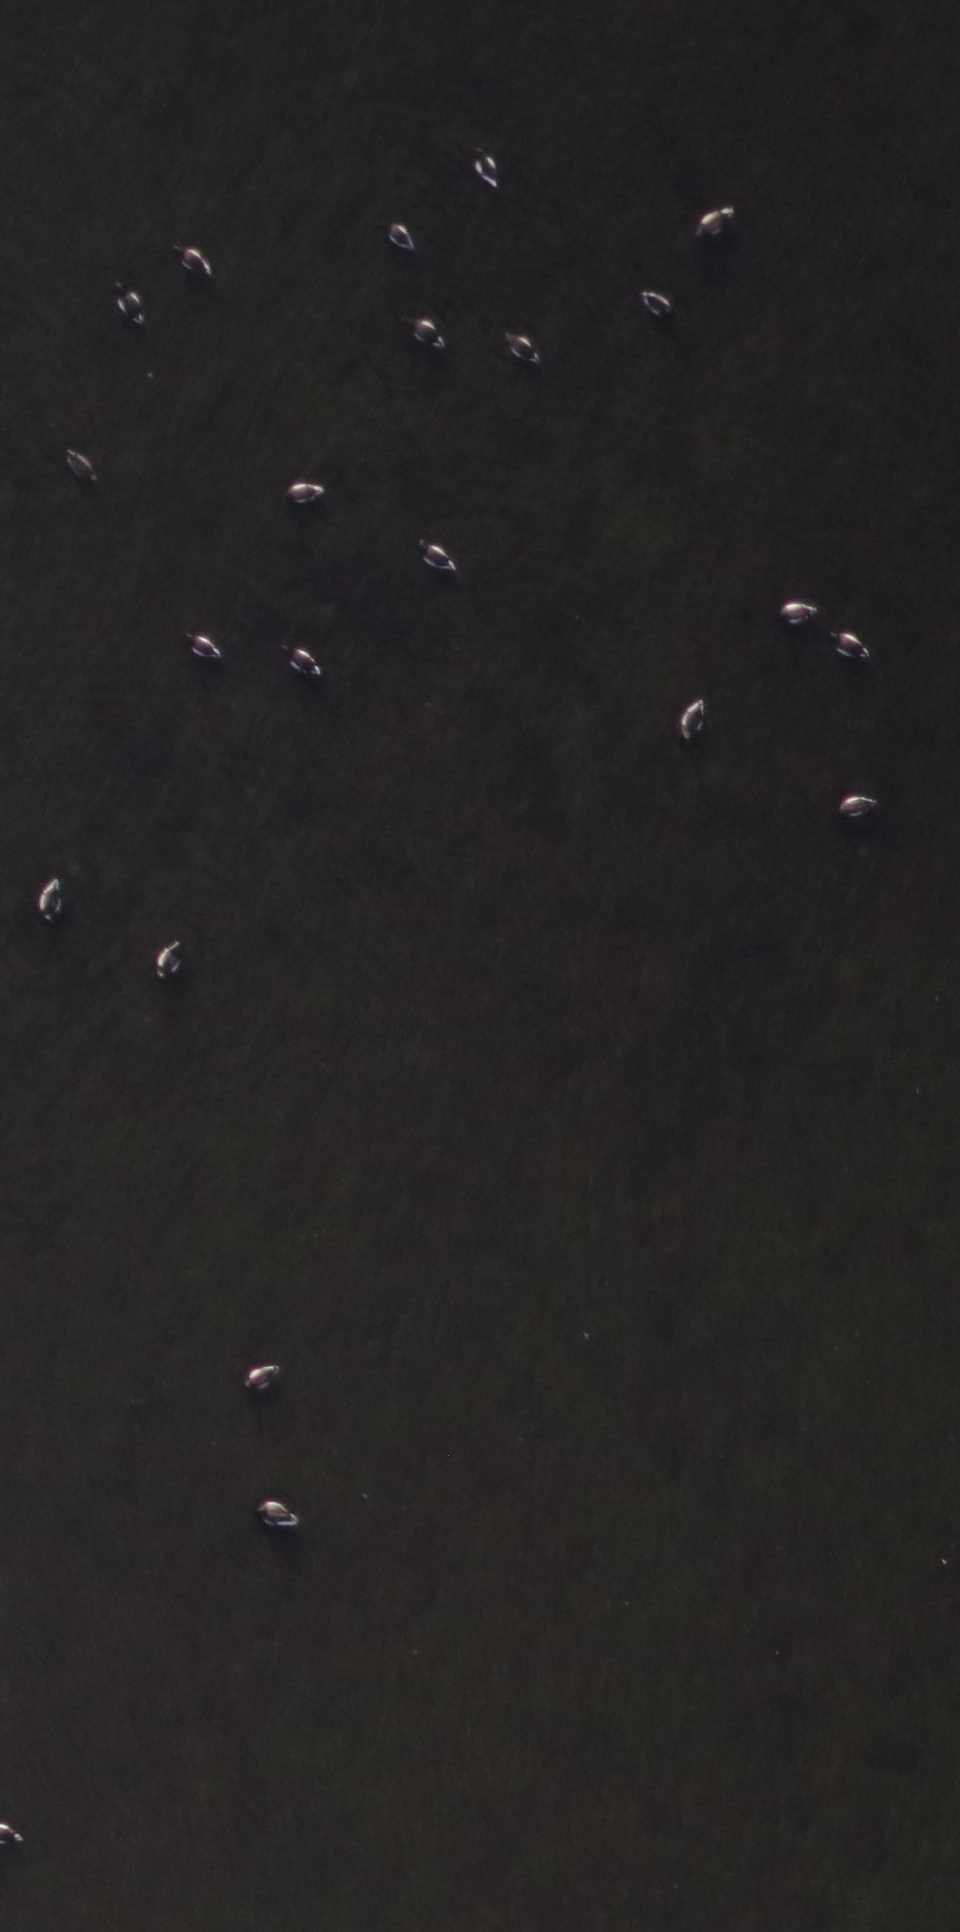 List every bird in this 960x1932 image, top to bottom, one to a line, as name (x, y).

brant (485, 169)
brant (713, 220)
brant (398, 226)
brant (193, 261)
brant (130, 305)
brant (657, 306)
brant (424, 332)
brant (521, 347)
brant (82, 467)
brant (304, 494)
brant (437, 558)
brant (811, 608)
brant (205, 646)
brant (850, 647)
brant (300, 662)
brant (691, 721)
brant (856, 806)
brant (52, 899)
brant (169, 958)
brant (261, 1379)
brant (275, 1512)